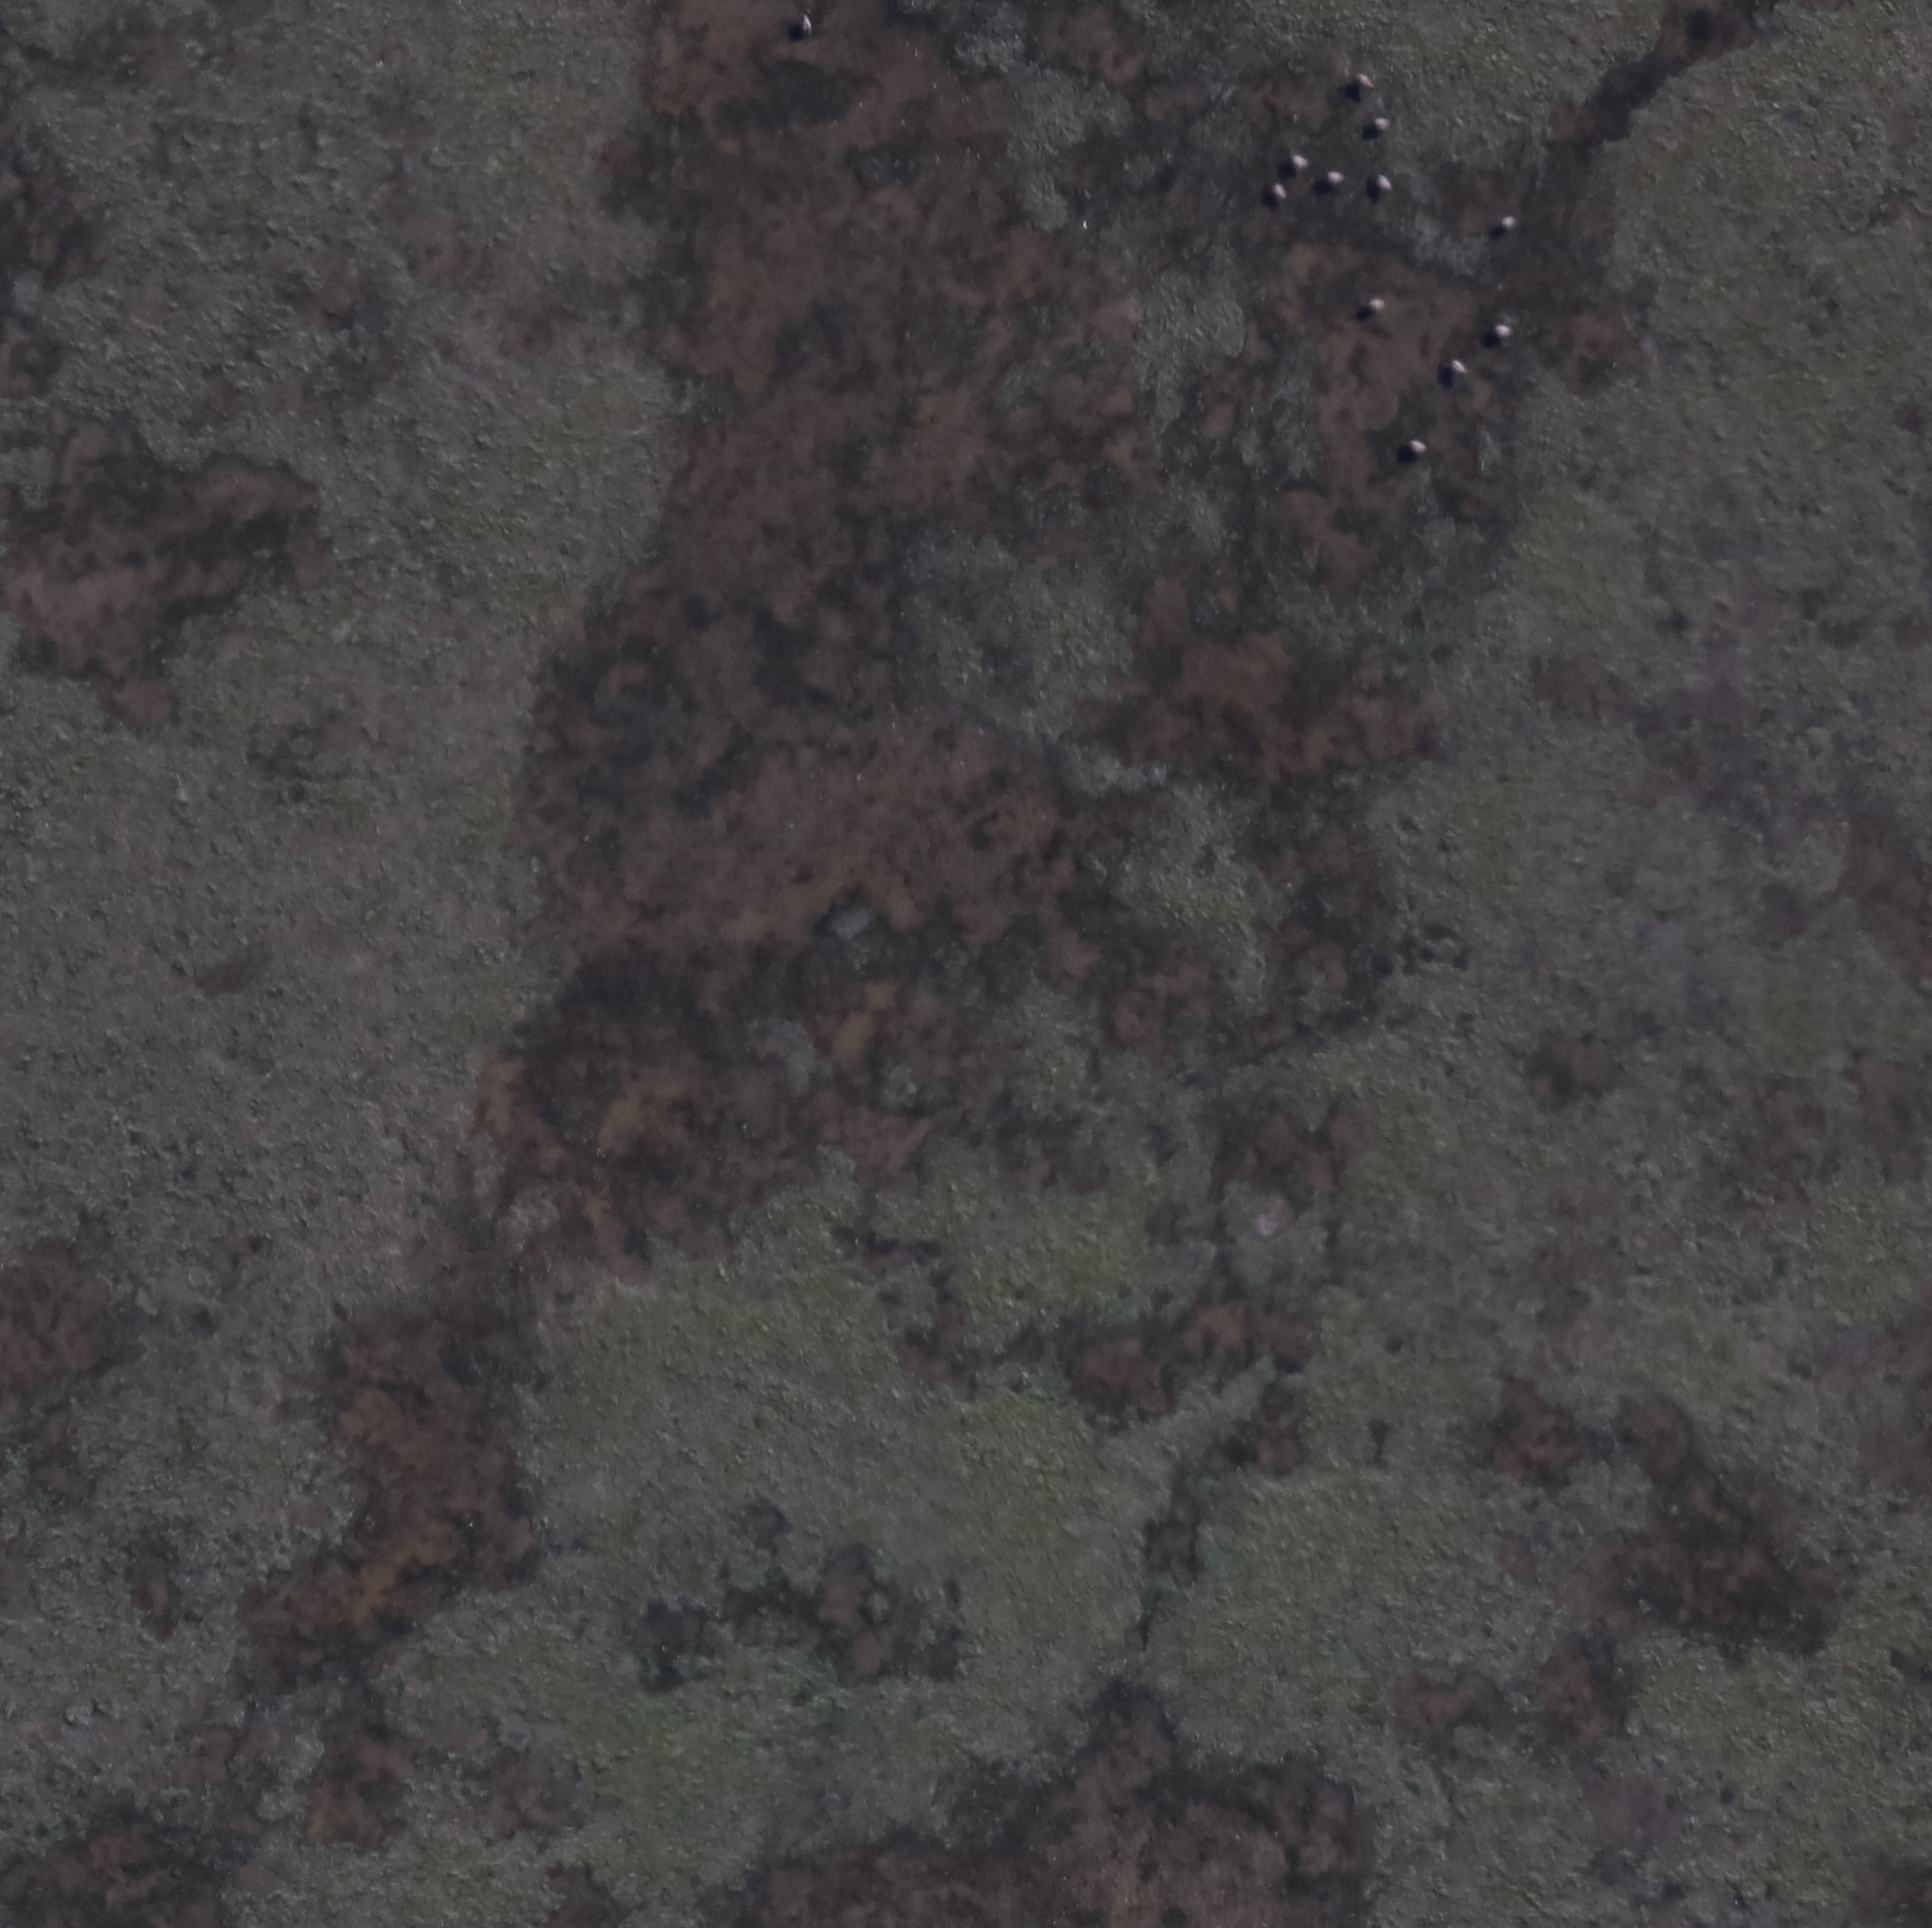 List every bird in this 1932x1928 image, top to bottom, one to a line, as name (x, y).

Canada goose (807, 27)
Canada goose (1368, 79)
Canada goose (1381, 122)
Canada goose (1299, 160)
Canada goose (1333, 175)
Canada goose (1276, 186)
Canada goose (1388, 187)
Canada goose (1502, 221)
Canada goose (1380, 305)
Canada goose (1504, 328)
Canada goose (1458, 369)
Canada goose (1421, 444)